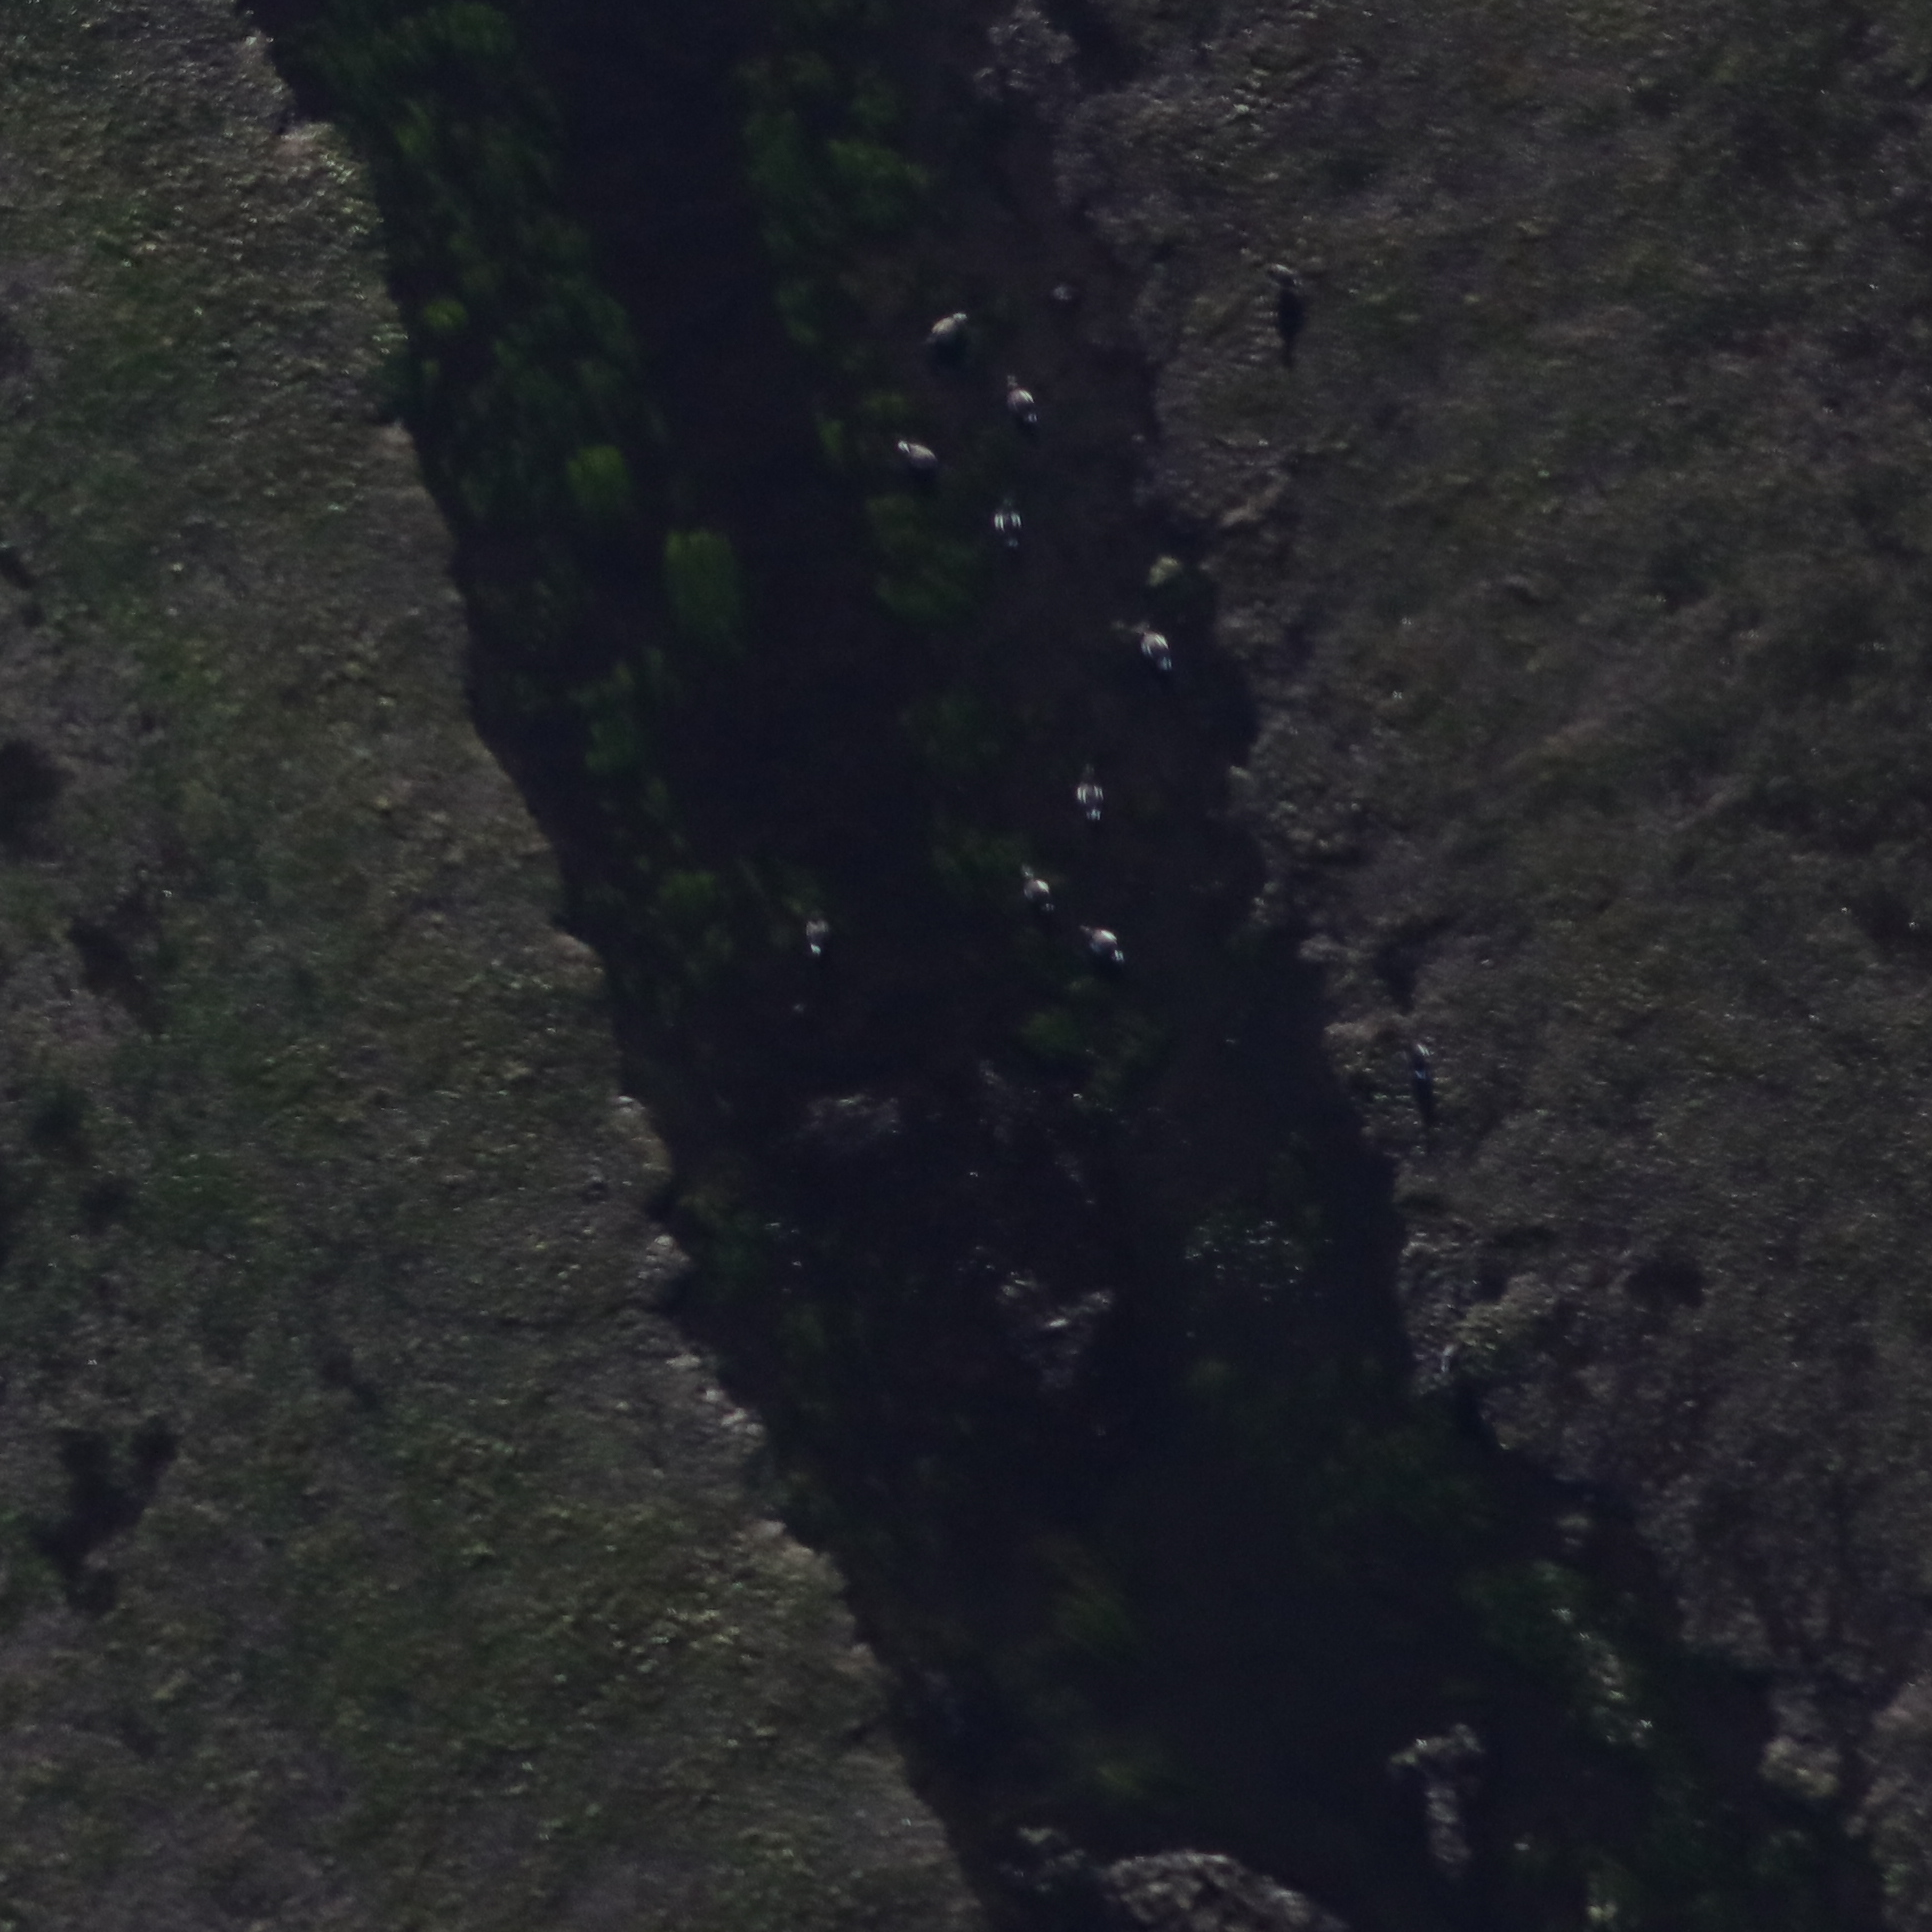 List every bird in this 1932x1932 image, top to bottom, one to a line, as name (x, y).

brant (1286, 271)
brant (952, 330)
brant (1020, 403)
brant (919, 456)
brant (1007, 522)
brant (1157, 646)
brant (1095, 795)
brant (1035, 890)
brant (816, 930)
brant (1101, 943)
brant (1419, 1060)